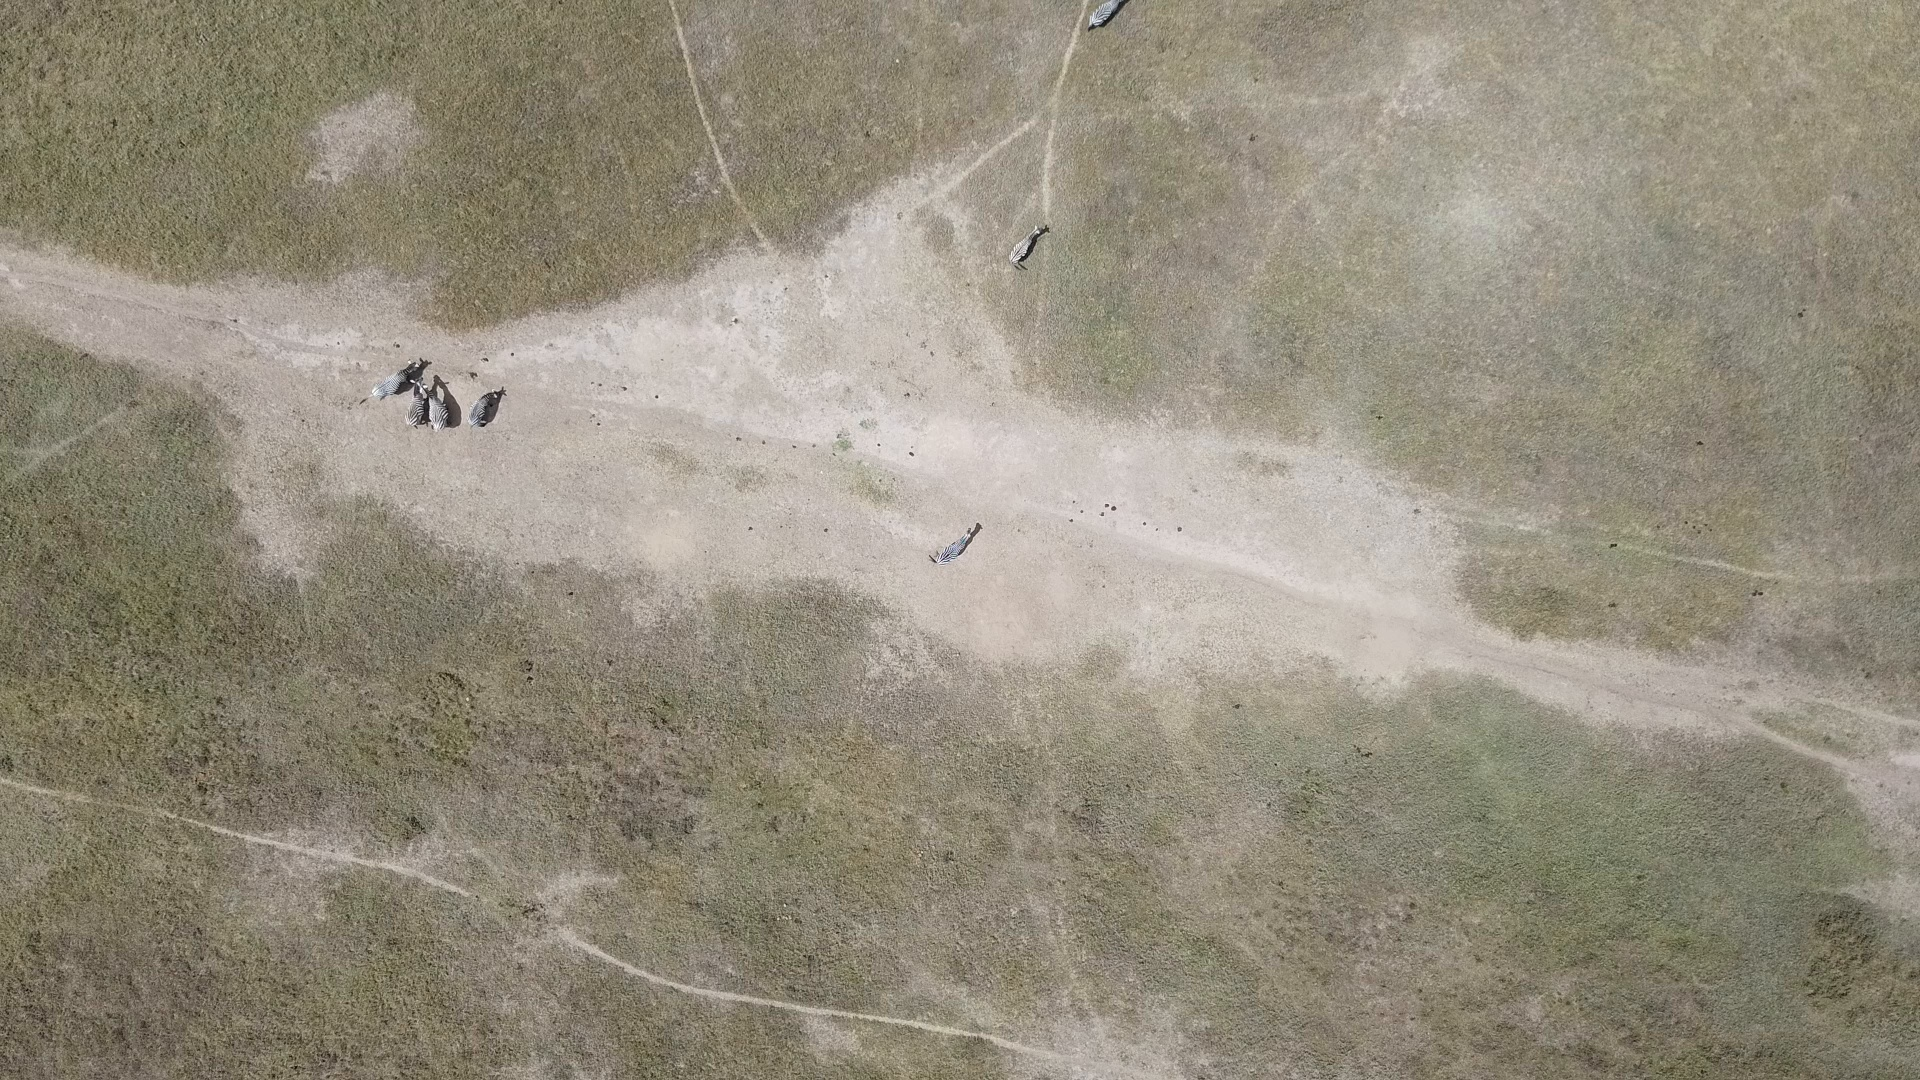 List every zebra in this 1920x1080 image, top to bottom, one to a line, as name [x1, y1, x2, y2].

zebra [1088, 0, 1123, 28]
zebra [1010, 229, 1040, 265]
zebra [372, 368, 415, 399]
zebra [411, 372, 431, 416]
zebra [403, 381, 426, 427]
zebra [425, 387, 451, 430]
zebra [469, 391, 498, 427]
zebra [935, 528, 971, 565]